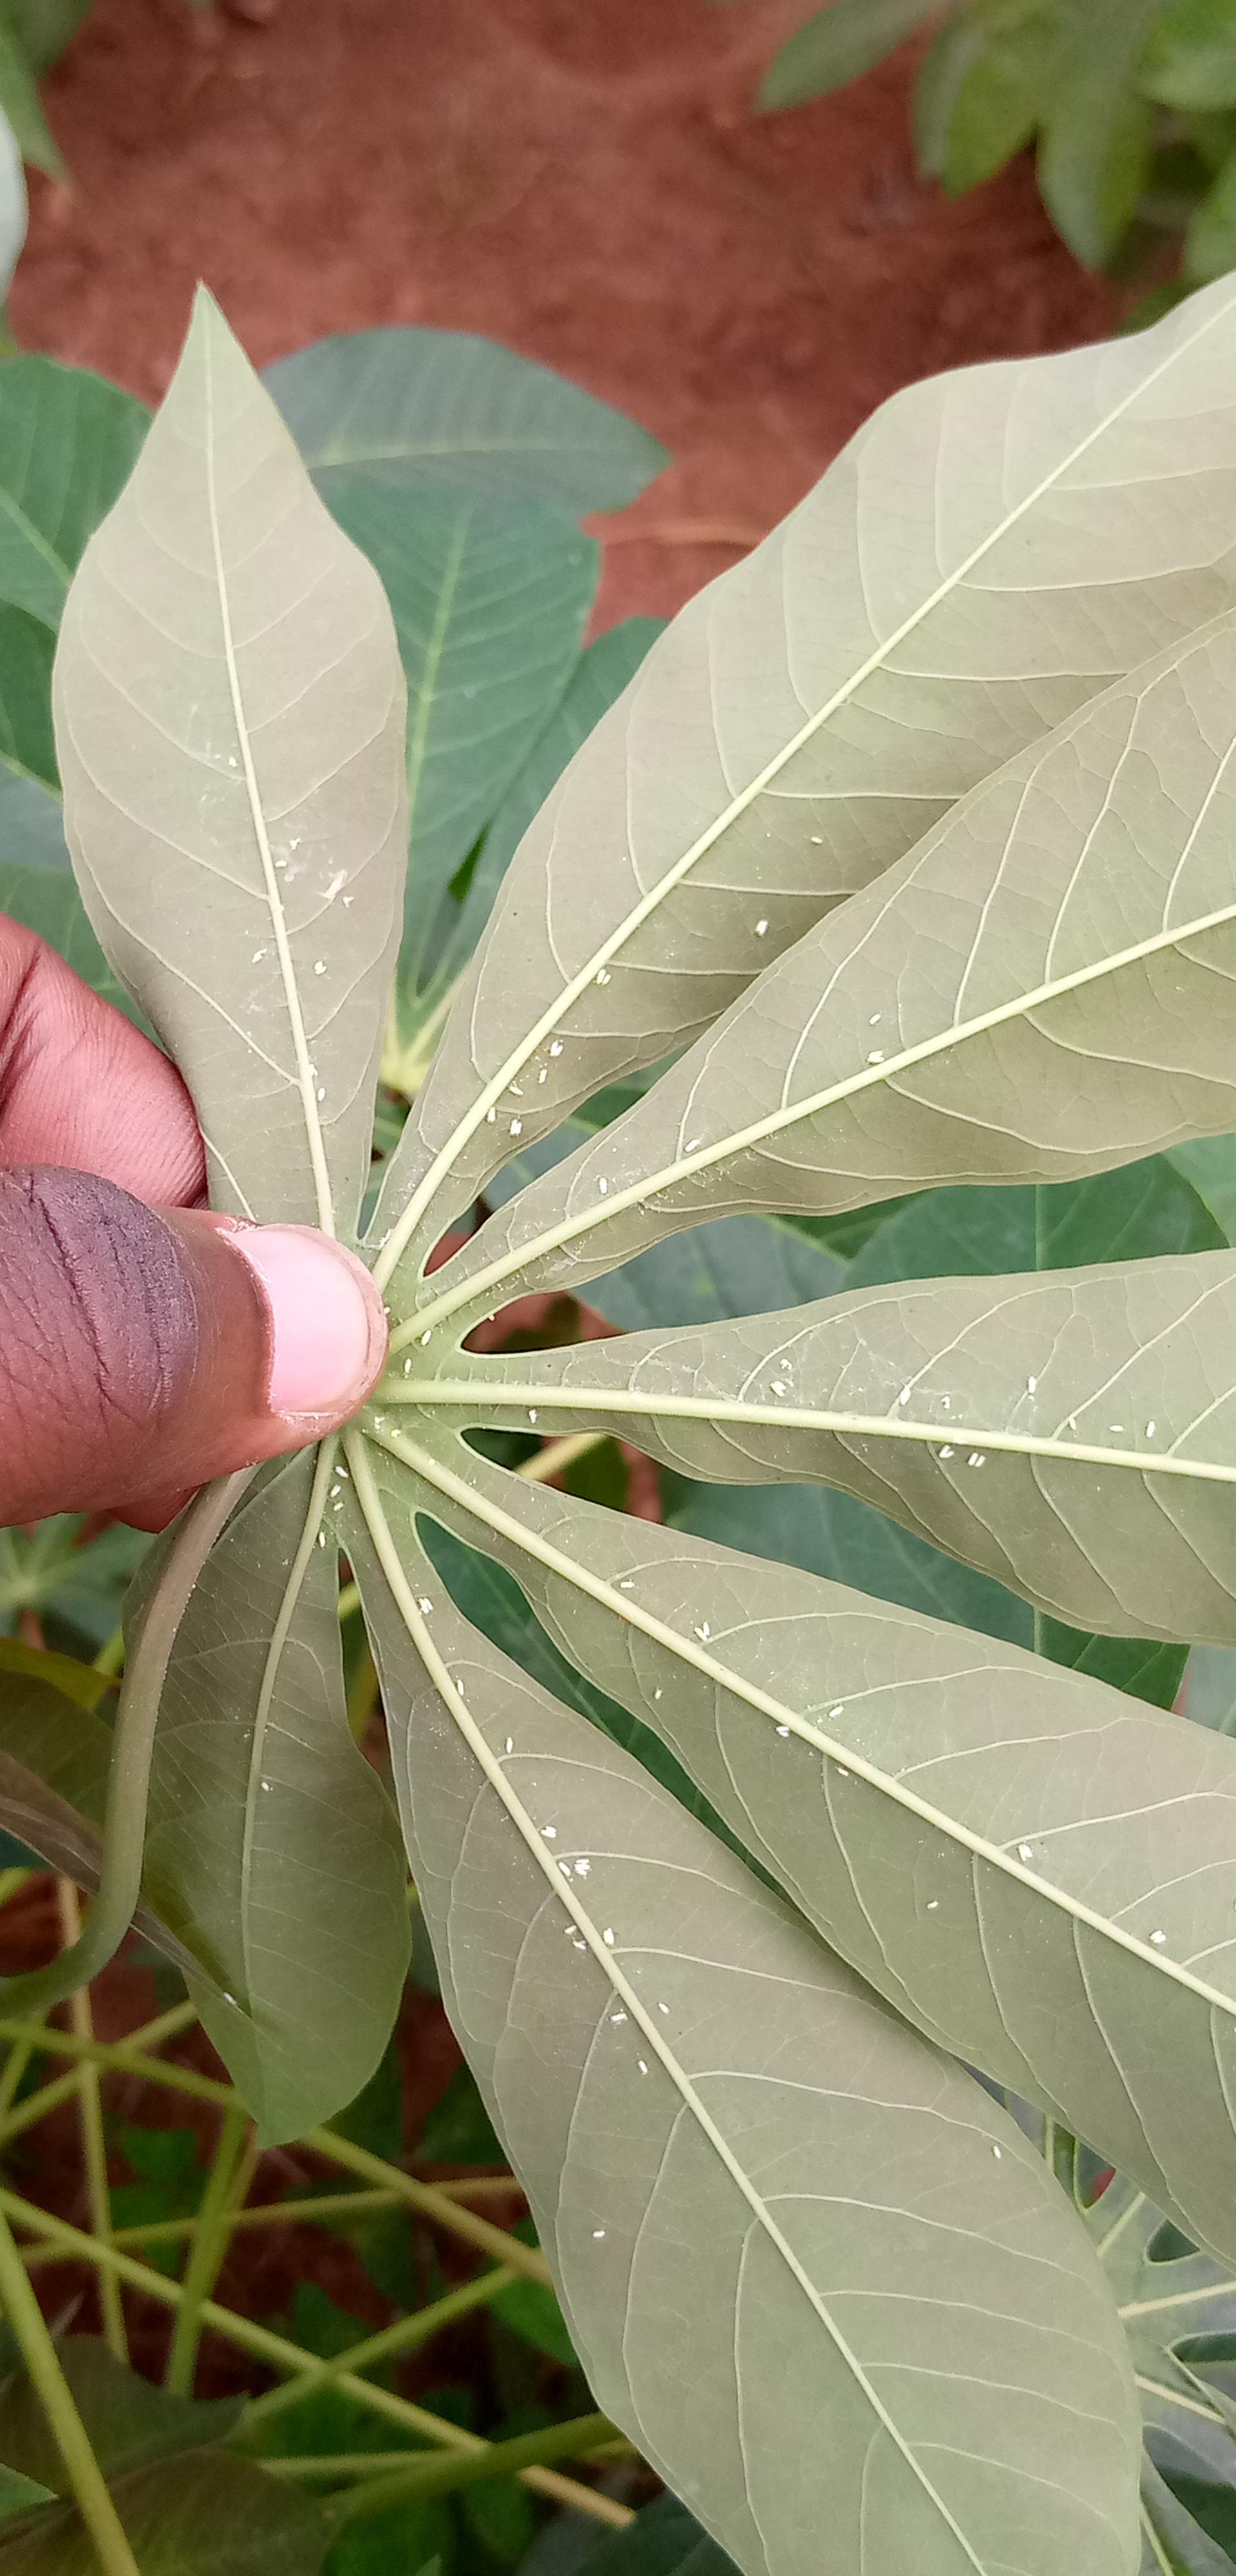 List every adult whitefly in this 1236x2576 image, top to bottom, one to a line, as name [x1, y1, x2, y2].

whitefly [225, 748, 259, 778]
whitefly [277, 827, 302, 857]
whitefly [265, 855, 288, 887]
whitefly [324, 882, 374, 920]
whitefly [744, 907, 778, 943]
whitefly [299, 950, 329, 980]
whitefly [586, 957, 615, 991]
whitefly [859, 1000, 894, 1032]
whitefly [540, 1036, 567, 1068]
whitefly [867, 1039, 896, 1077]
whitefly [535, 1057, 561, 1099]
whitefly [294, 1061, 324, 1086]
whitefly [508, 1079, 524, 1099]
whitefly [310, 1083, 344, 1106]
whitefly [473, 1100, 505, 1134]
whitefly [505, 1109, 533, 1139]
whitefly [678, 1125, 706, 1159]
whitefly [590, 1170, 621, 1206]
whitefly [420, 1313, 447, 1354]
whitefly [390, 1354, 422, 1381]
whitefly [760, 1359, 807, 1413]
whitefly [1021, 1365, 1057, 1401]
whitefly [760, 1372, 794, 1405]
whitefly [883, 1383, 917, 1415]
whitefly [513, 1399, 549, 1433]
whitefly [1055, 1406, 1080, 1435]
whitefly [1103, 1413, 1127, 1447]
whitefly [1139, 1415, 1159, 1447]
whitefly [919, 1433, 957, 1469]
whitefly [964, 1442, 989, 1483]
whitefly [328, 1445, 374, 1483]
whitefly [320, 1465, 365, 1519]
whitefly [306, 1520, 340, 1555]
whitefly [606, 1564, 644, 1601]
whitefly [402, 1585, 444, 1624]
whitefly [687, 1608, 717, 1642]
whitefly [435, 1662, 473, 1703]
whitefly [639, 1665, 682, 1712]
whitefly [819, 1685, 857, 1723]
whitefly [765, 1709, 800, 1751]
whitefly [497, 1727, 517, 1760]
whitefly [819, 1750, 866, 1796]
whitefly [245, 1775, 281, 1801]
whitefly [526, 1815, 565, 1848]
whitefly [1005, 1828, 1043, 1866]
whitefly [572, 1841, 601, 1882]
whitefly [551, 1848, 572, 1880]
whitefly [923, 1889, 948, 1920]
whitefly [553, 1909, 583, 1941]
whitefly [599, 1914, 626, 1950]
whitefly [1143, 1921, 1170, 1946]
whitefly [565, 1923, 590, 1955]
whitefly [650, 1985, 676, 2022]
whitefly [595, 2000, 635, 2034]
whitefly [612, 2047, 662, 2088]
whitefly [989, 2129, 1018, 2164]
whitefly [572, 2215, 613, 2252]